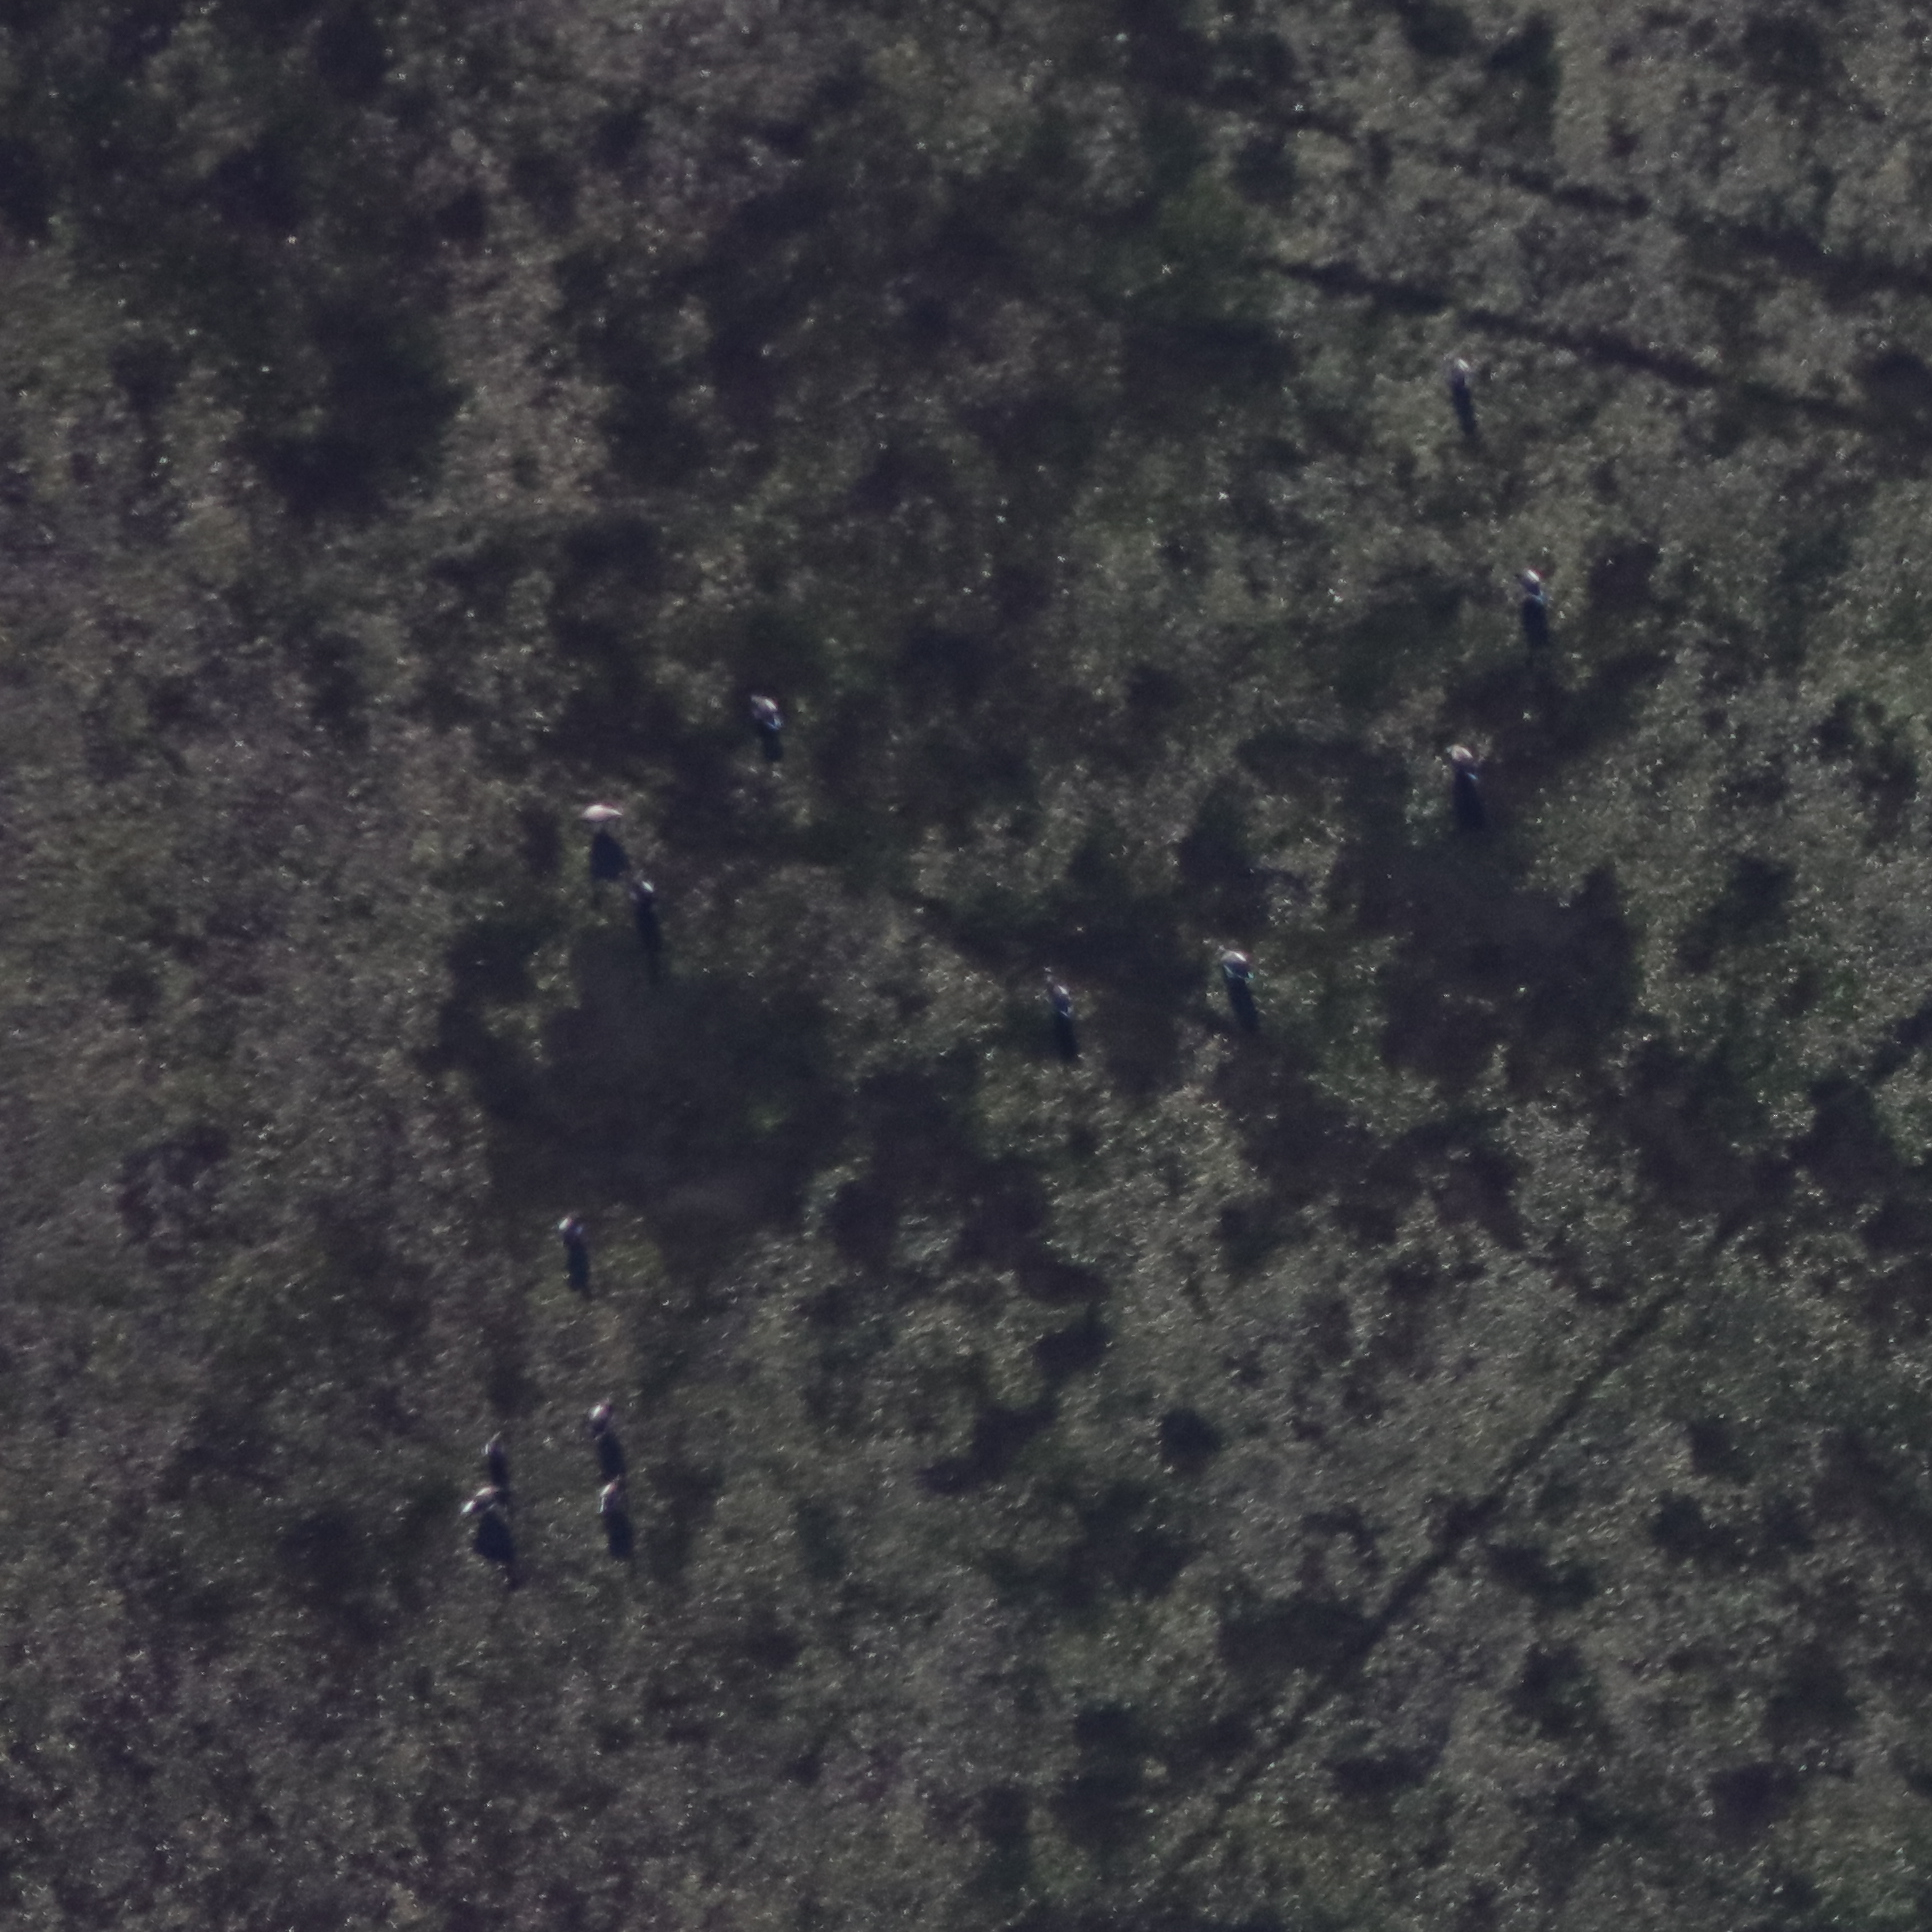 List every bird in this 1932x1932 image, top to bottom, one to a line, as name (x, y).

brant (1450, 372)
brant (1532, 582)
brant (766, 711)
brant (1449, 775)
brant (593, 818)
brant (642, 892)
brant (1243, 951)
brant (1064, 1002)
brant (571, 1223)
brant (594, 1417)
brant (488, 1443)
brant (601, 1498)
brant (482, 1509)